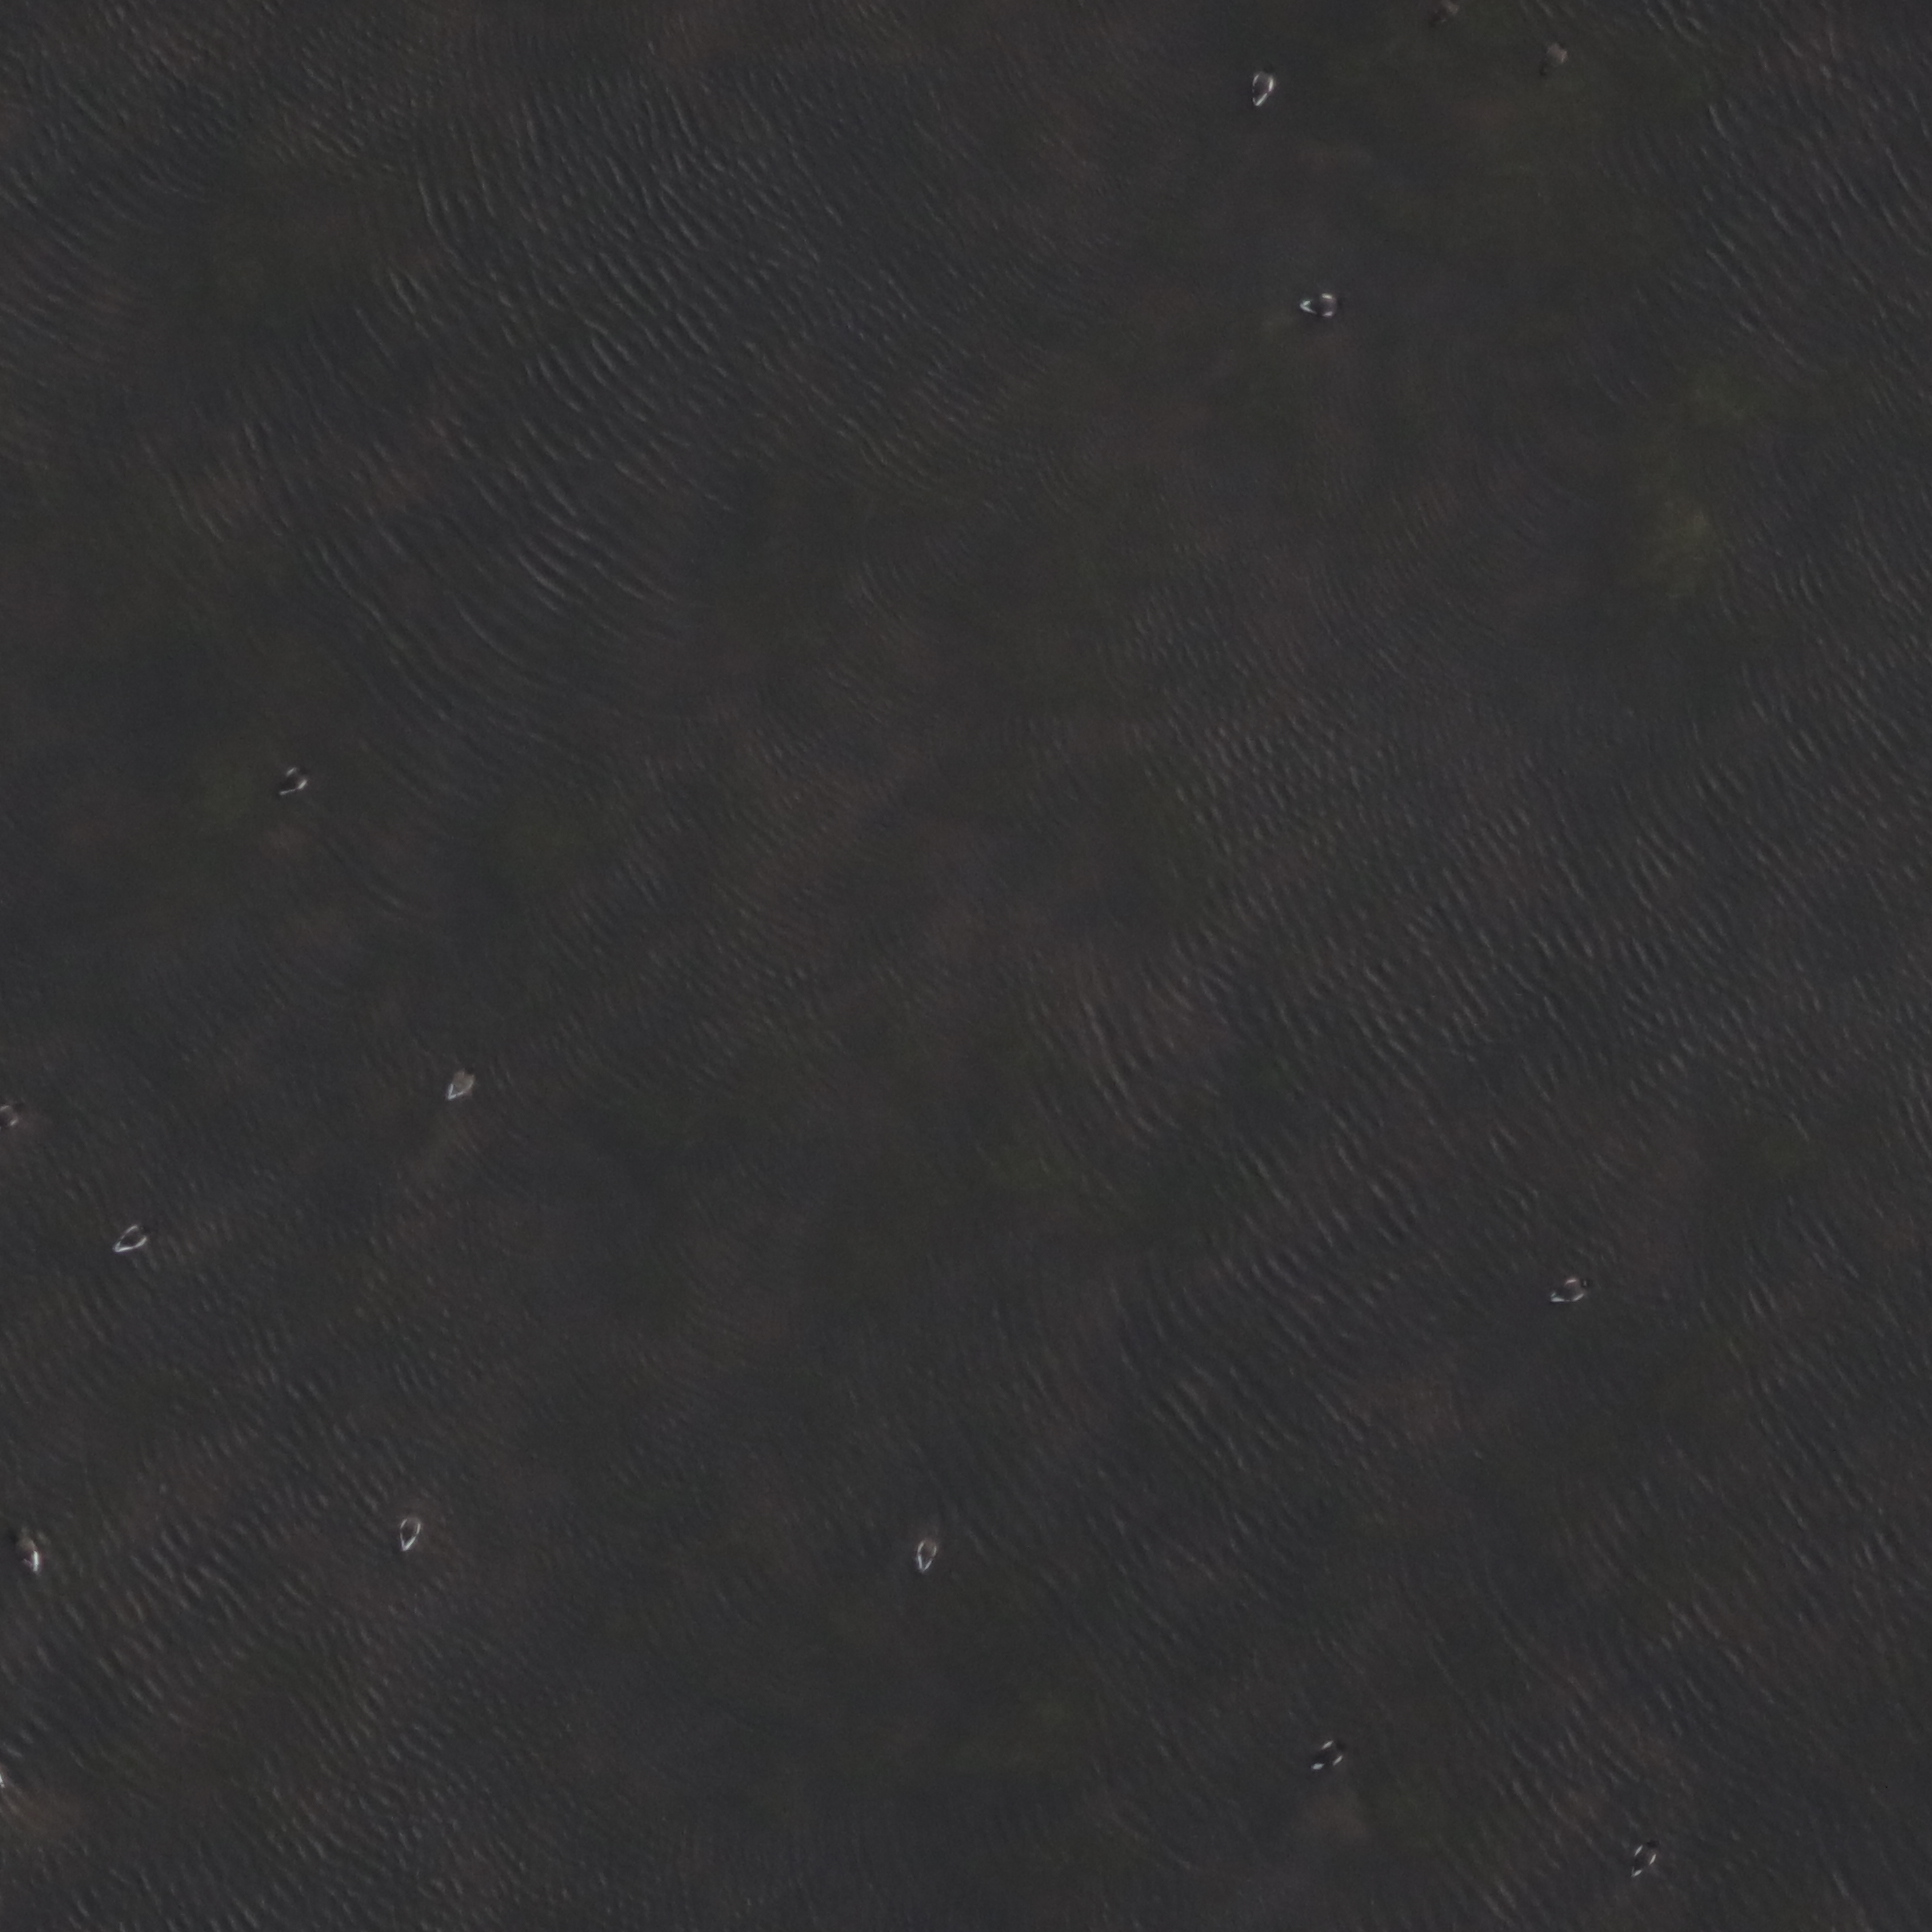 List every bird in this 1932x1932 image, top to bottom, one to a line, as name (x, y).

brant (1443, 13)
brant (1554, 57)
brant (1264, 83)
brant (1326, 309)
brant (294, 780)
brant (461, 1082)
brant (7, 1115)
brant (131, 1240)
brant (1573, 1288)
brant (407, 1528)
brant (27, 1549)
brant (925, 1551)
brant (1327, 1757)
brant (1643, 1857)